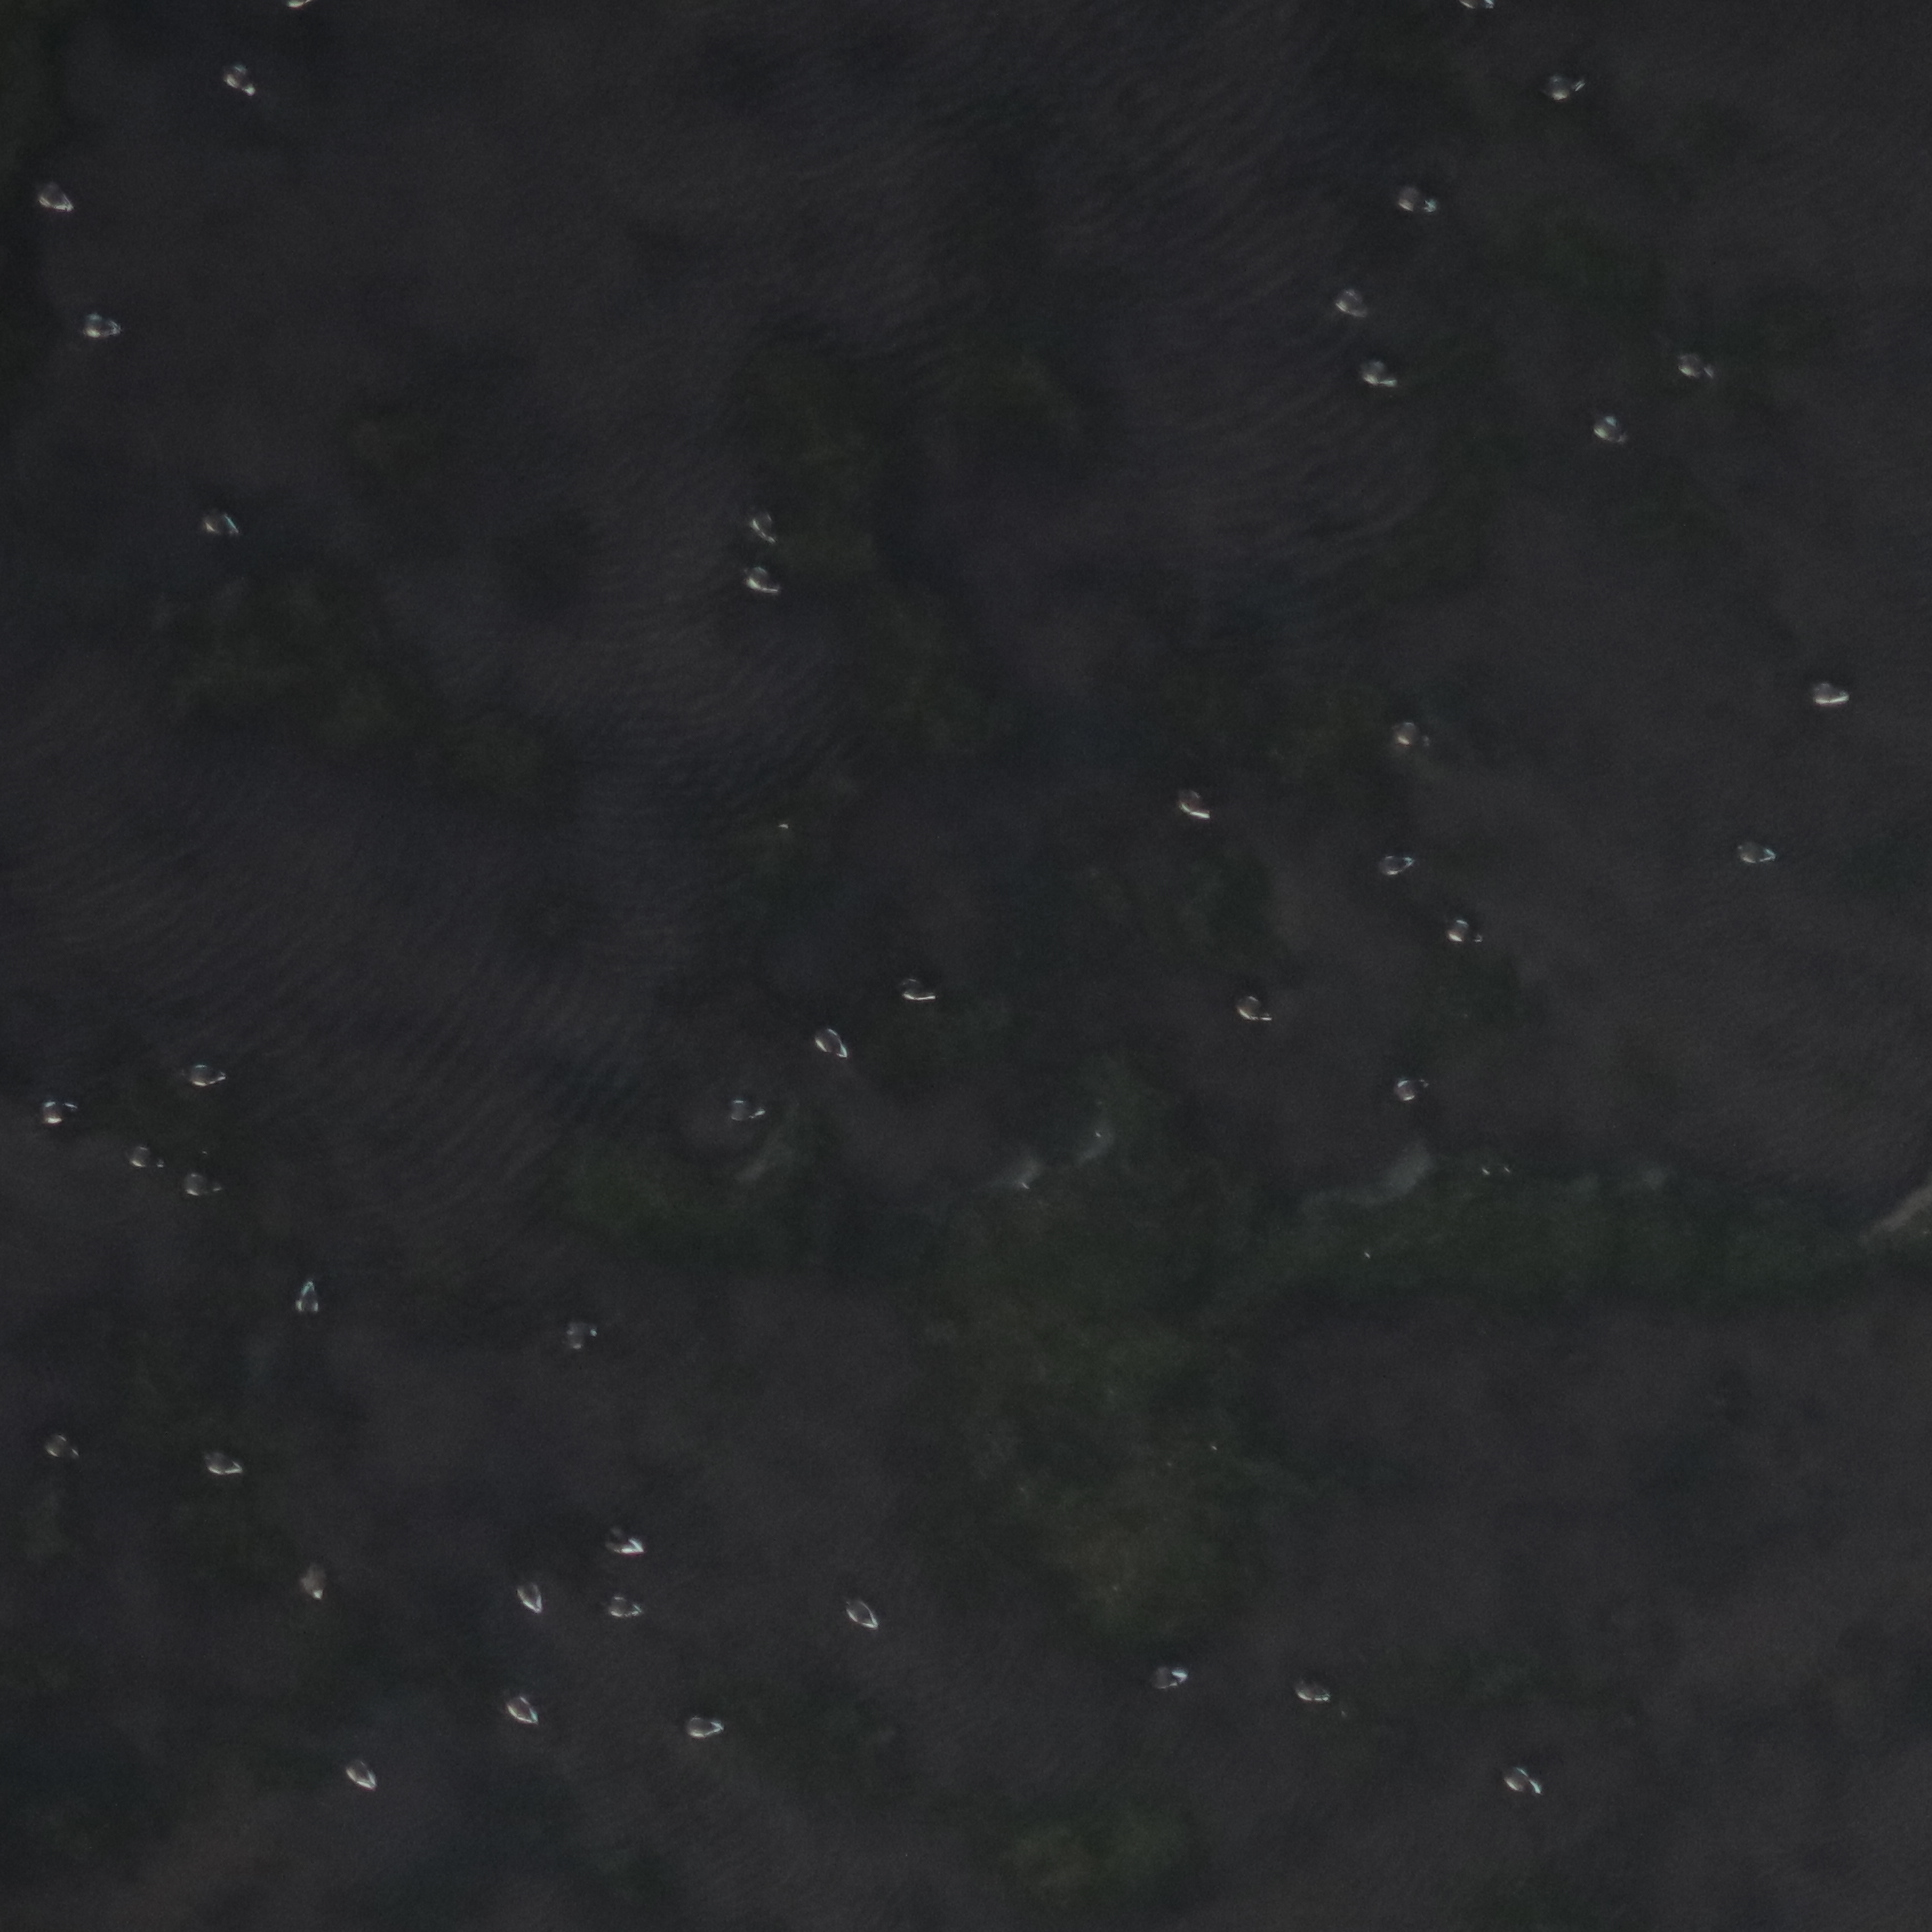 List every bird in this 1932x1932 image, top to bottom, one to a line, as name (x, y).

brant (237, 79)
brant (1562, 84)
brant (54, 197)
brant (1413, 198)
brant (1352, 304)
brant (98, 326)
brant (1693, 366)
brant (1378, 370)
brant (1607, 427)
brant (217, 524)
brant (763, 530)
brant (761, 579)
brant (1828, 696)
brant (1409, 734)
brant (1192, 800)
brant (1753, 856)
brant (1393, 865)
brant (1462, 932)
brant (912, 988)
brant (1253, 1008)
brant (830, 1042)
brant (203, 1076)
brant (1409, 1088)
brant (744, 1110)
brant (54, 1113)
brant (141, 1155)
brant (200, 1183)
brant (309, 1297)
brant (583, 1333)
brant (59, 1445)
brant (218, 1461)
brant (618, 1544)
brant (315, 1583)
brant (535, 1596)
brant (619, 1605)
brant (860, 1612)
brant (1165, 1678)
brant (1316, 1690)
brant (520, 1708)
brant (701, 1727)
brant (359, 1771)
brant (1520, 1778)